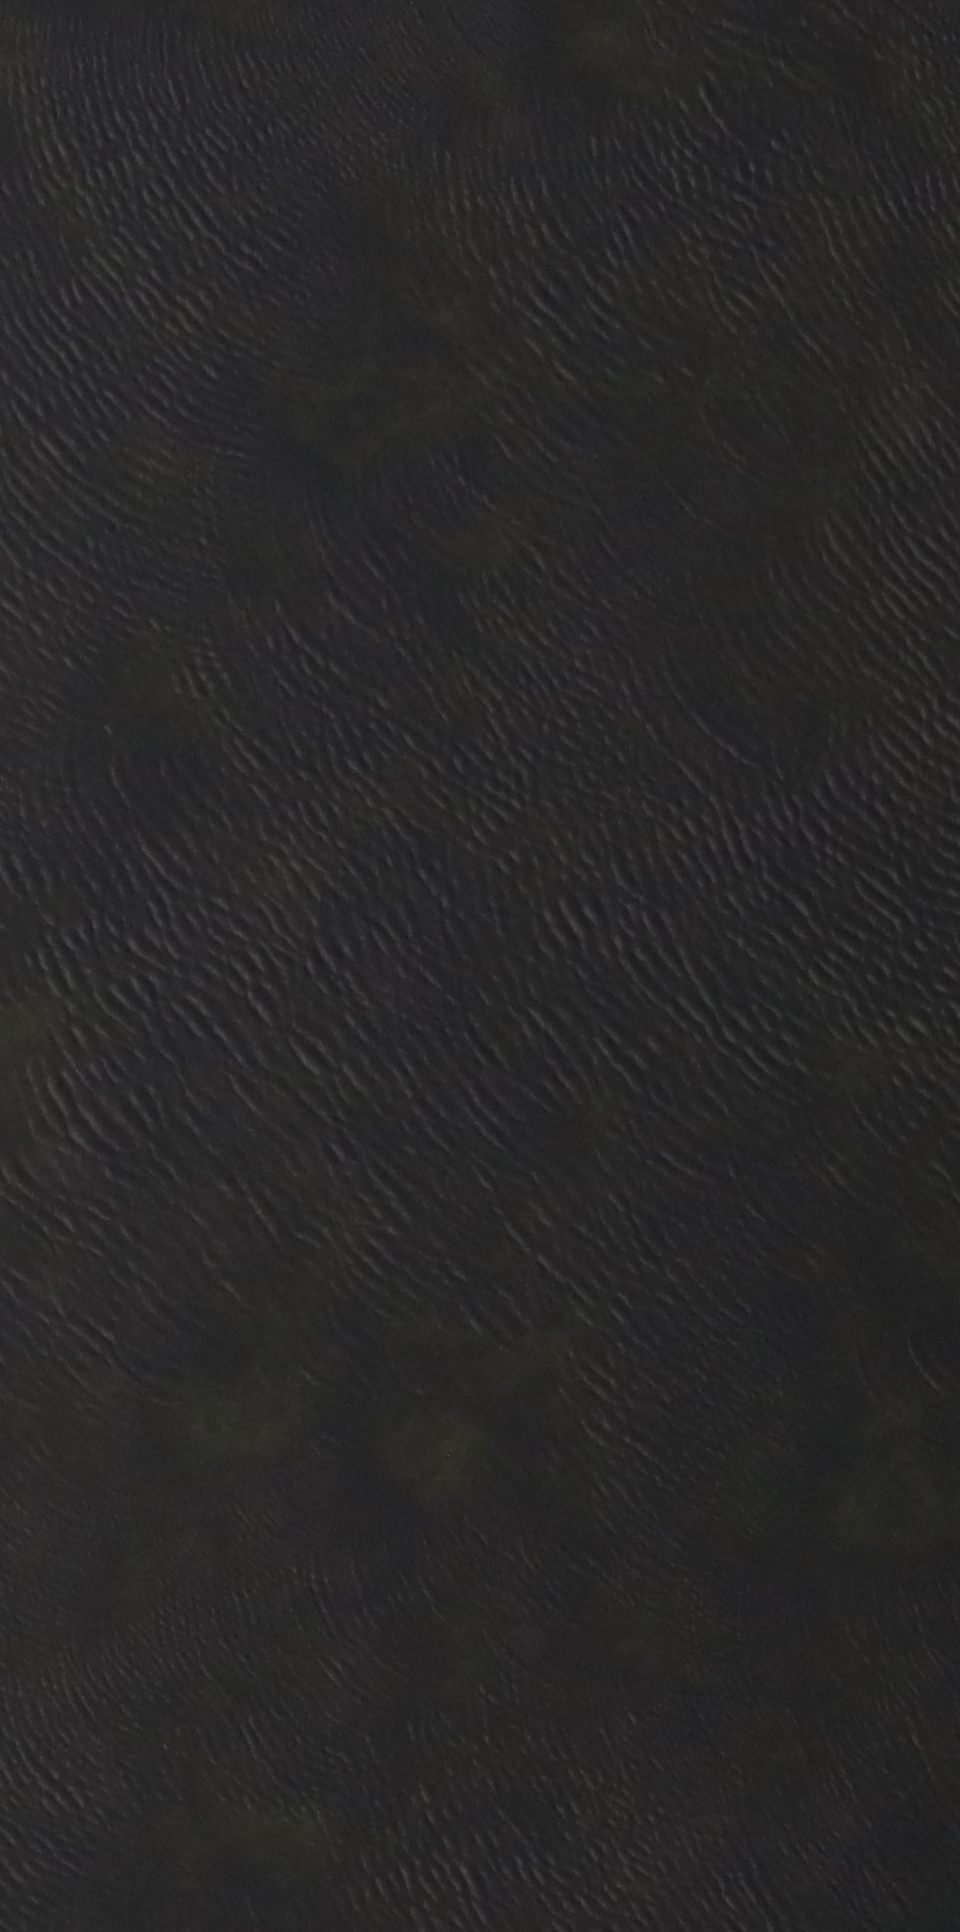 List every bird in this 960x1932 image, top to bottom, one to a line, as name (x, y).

None